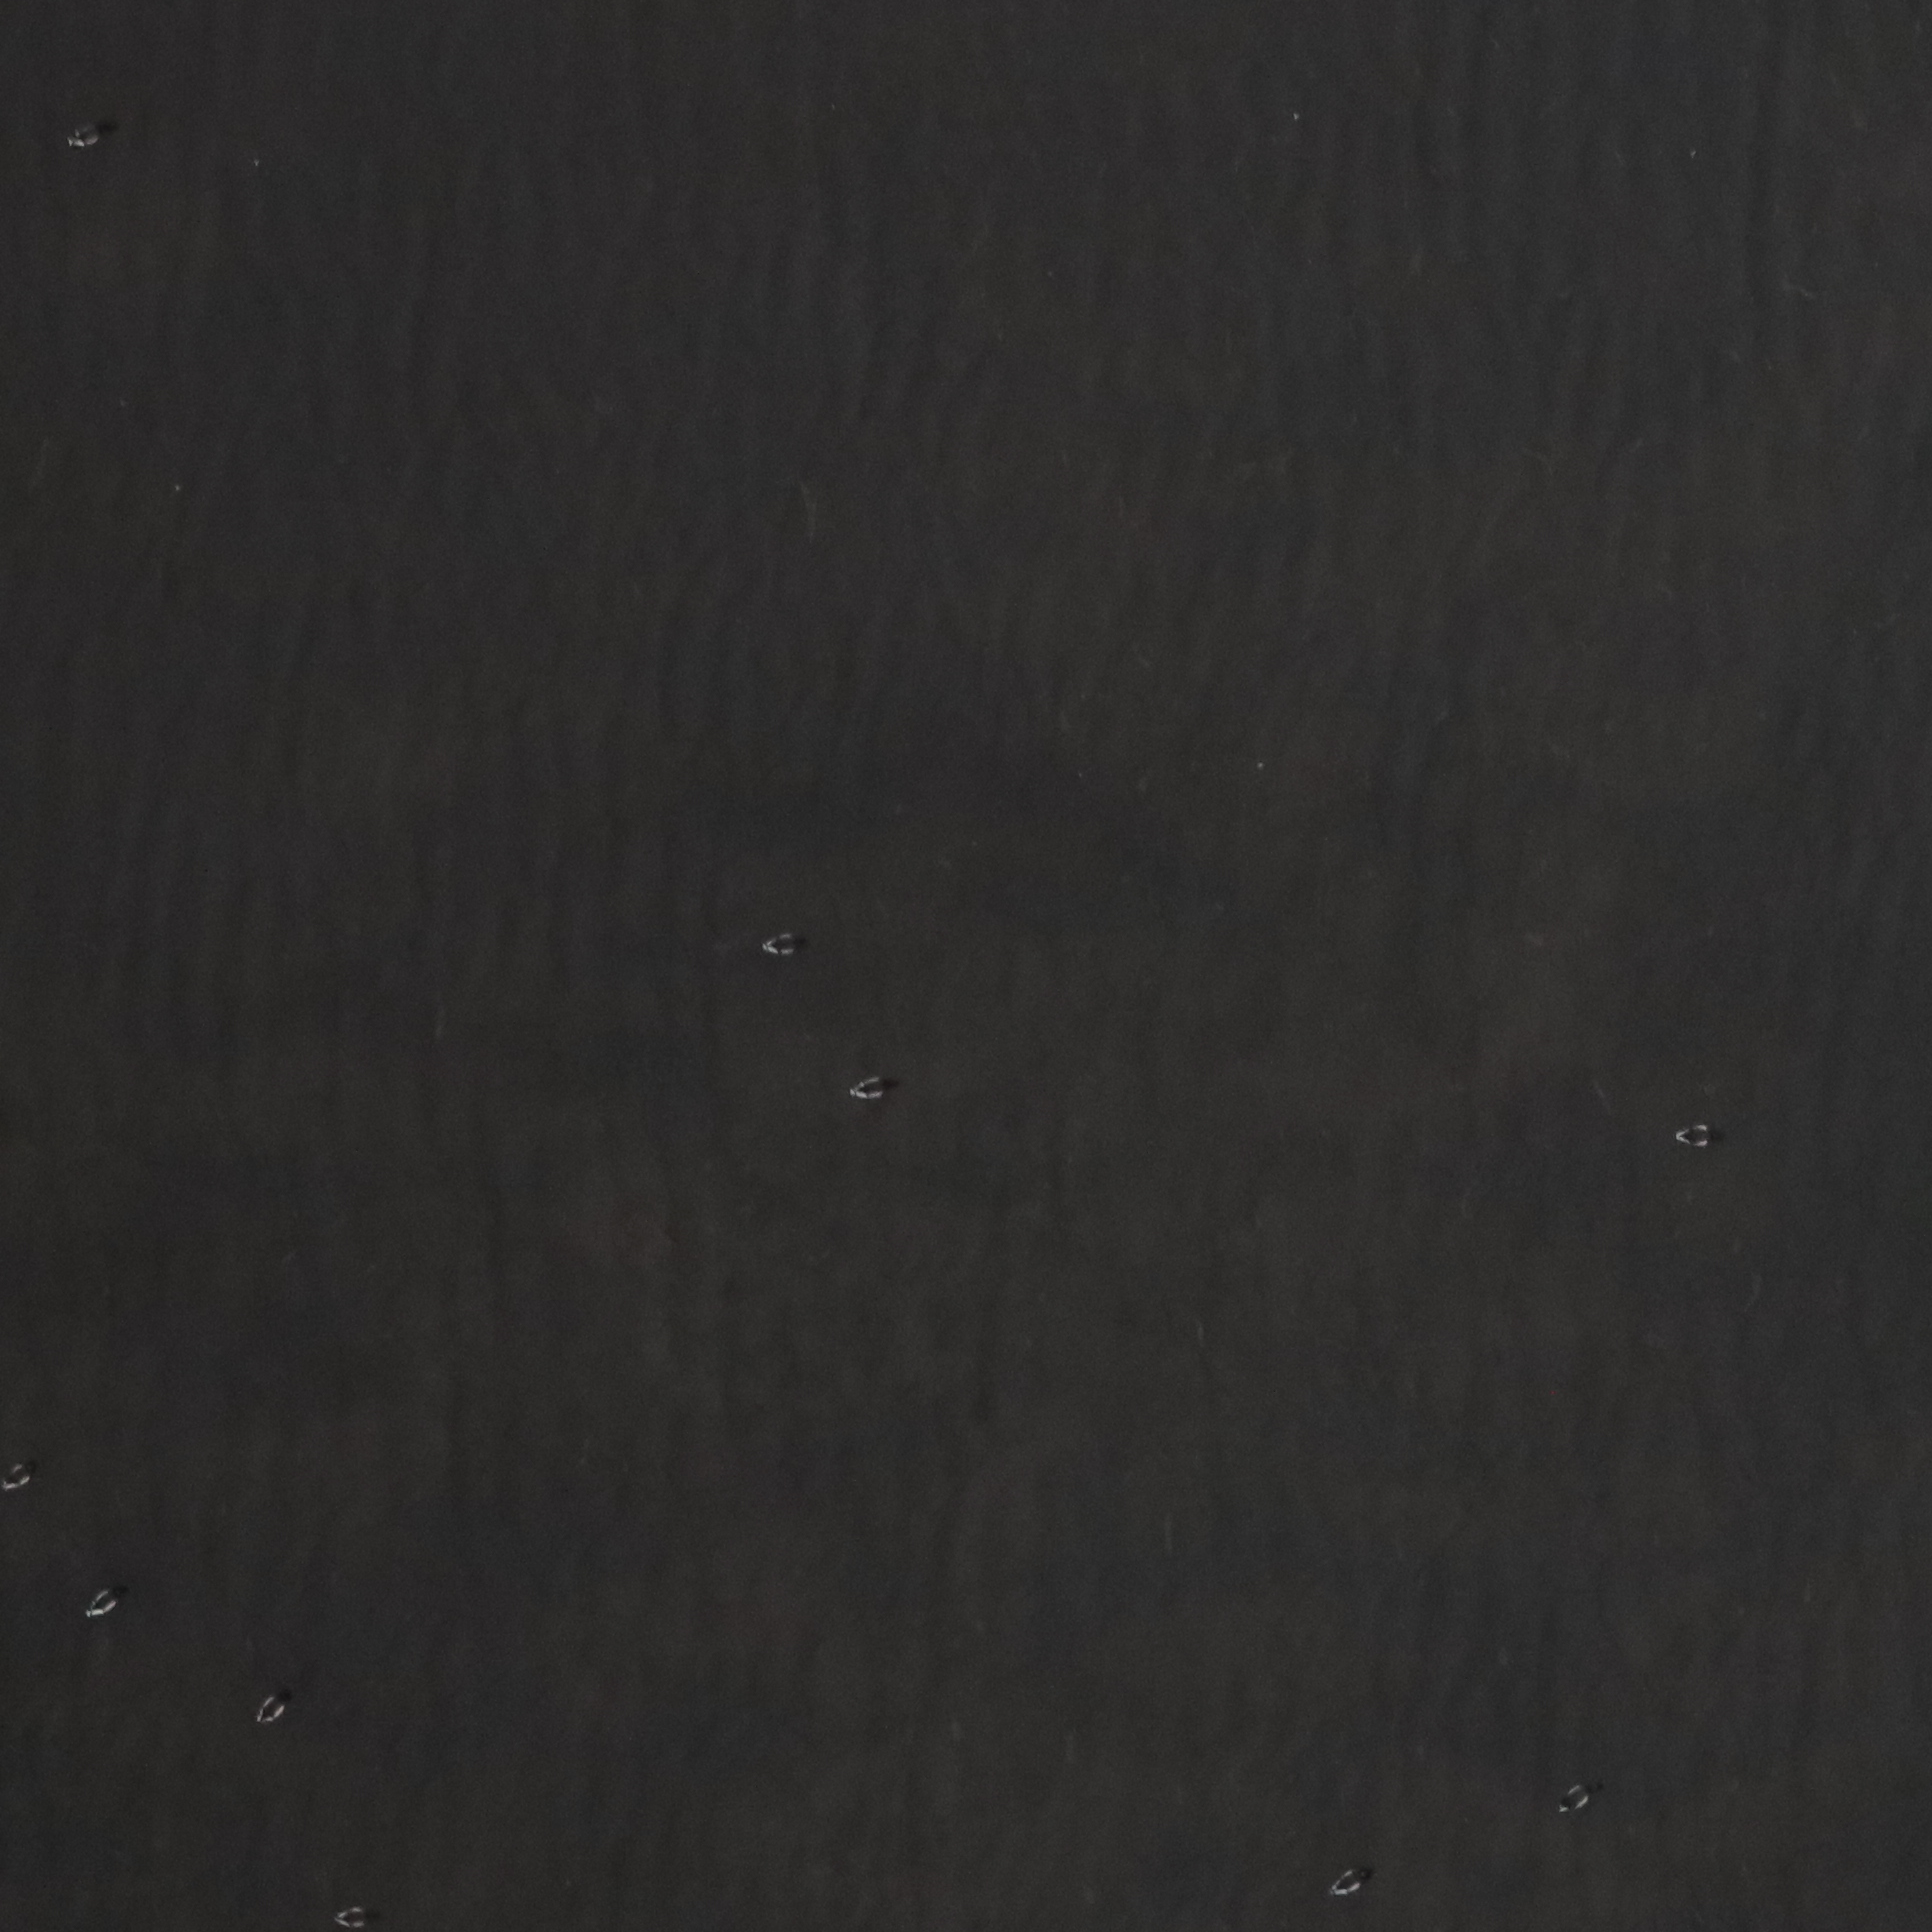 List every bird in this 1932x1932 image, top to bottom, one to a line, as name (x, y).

brant (85, 136)
brant (786, 945)
brant (873, 1089)
brant (1696, 1136)
brant (18, 1471)
brant (106, 1604)
brant (273, 1708)
brant (1577, 1798)
brant (1351, 1883)
brant (355, 1917)